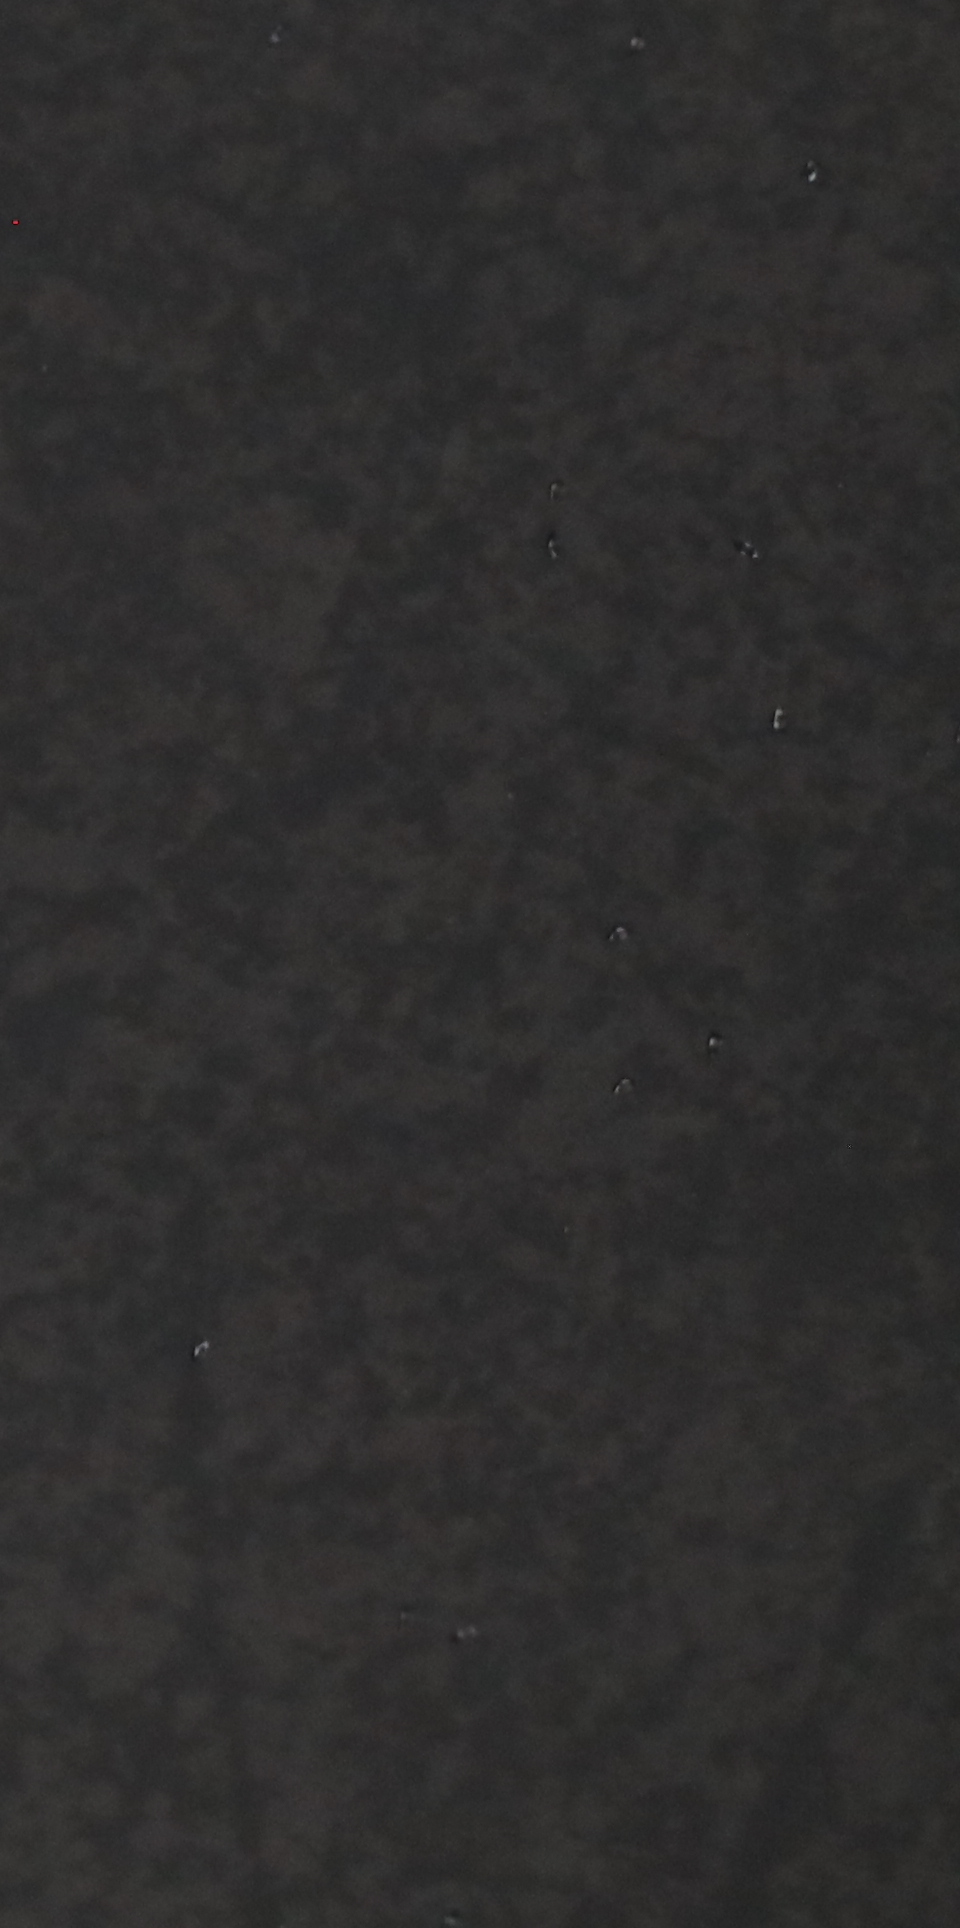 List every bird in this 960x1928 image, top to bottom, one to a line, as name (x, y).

brant (281, 29)
brant (636, 47)
brant (804, 171)
brant (556, 494)
brant (745, 546)
brant (557, 548)
brant (785, 718)
brant (620, 931)
brant (714, 1039)
brant (625, 1087)
brant (202, 1356)
brant (409, 1615)
brant (467, 1632)
brant (445, 1914)